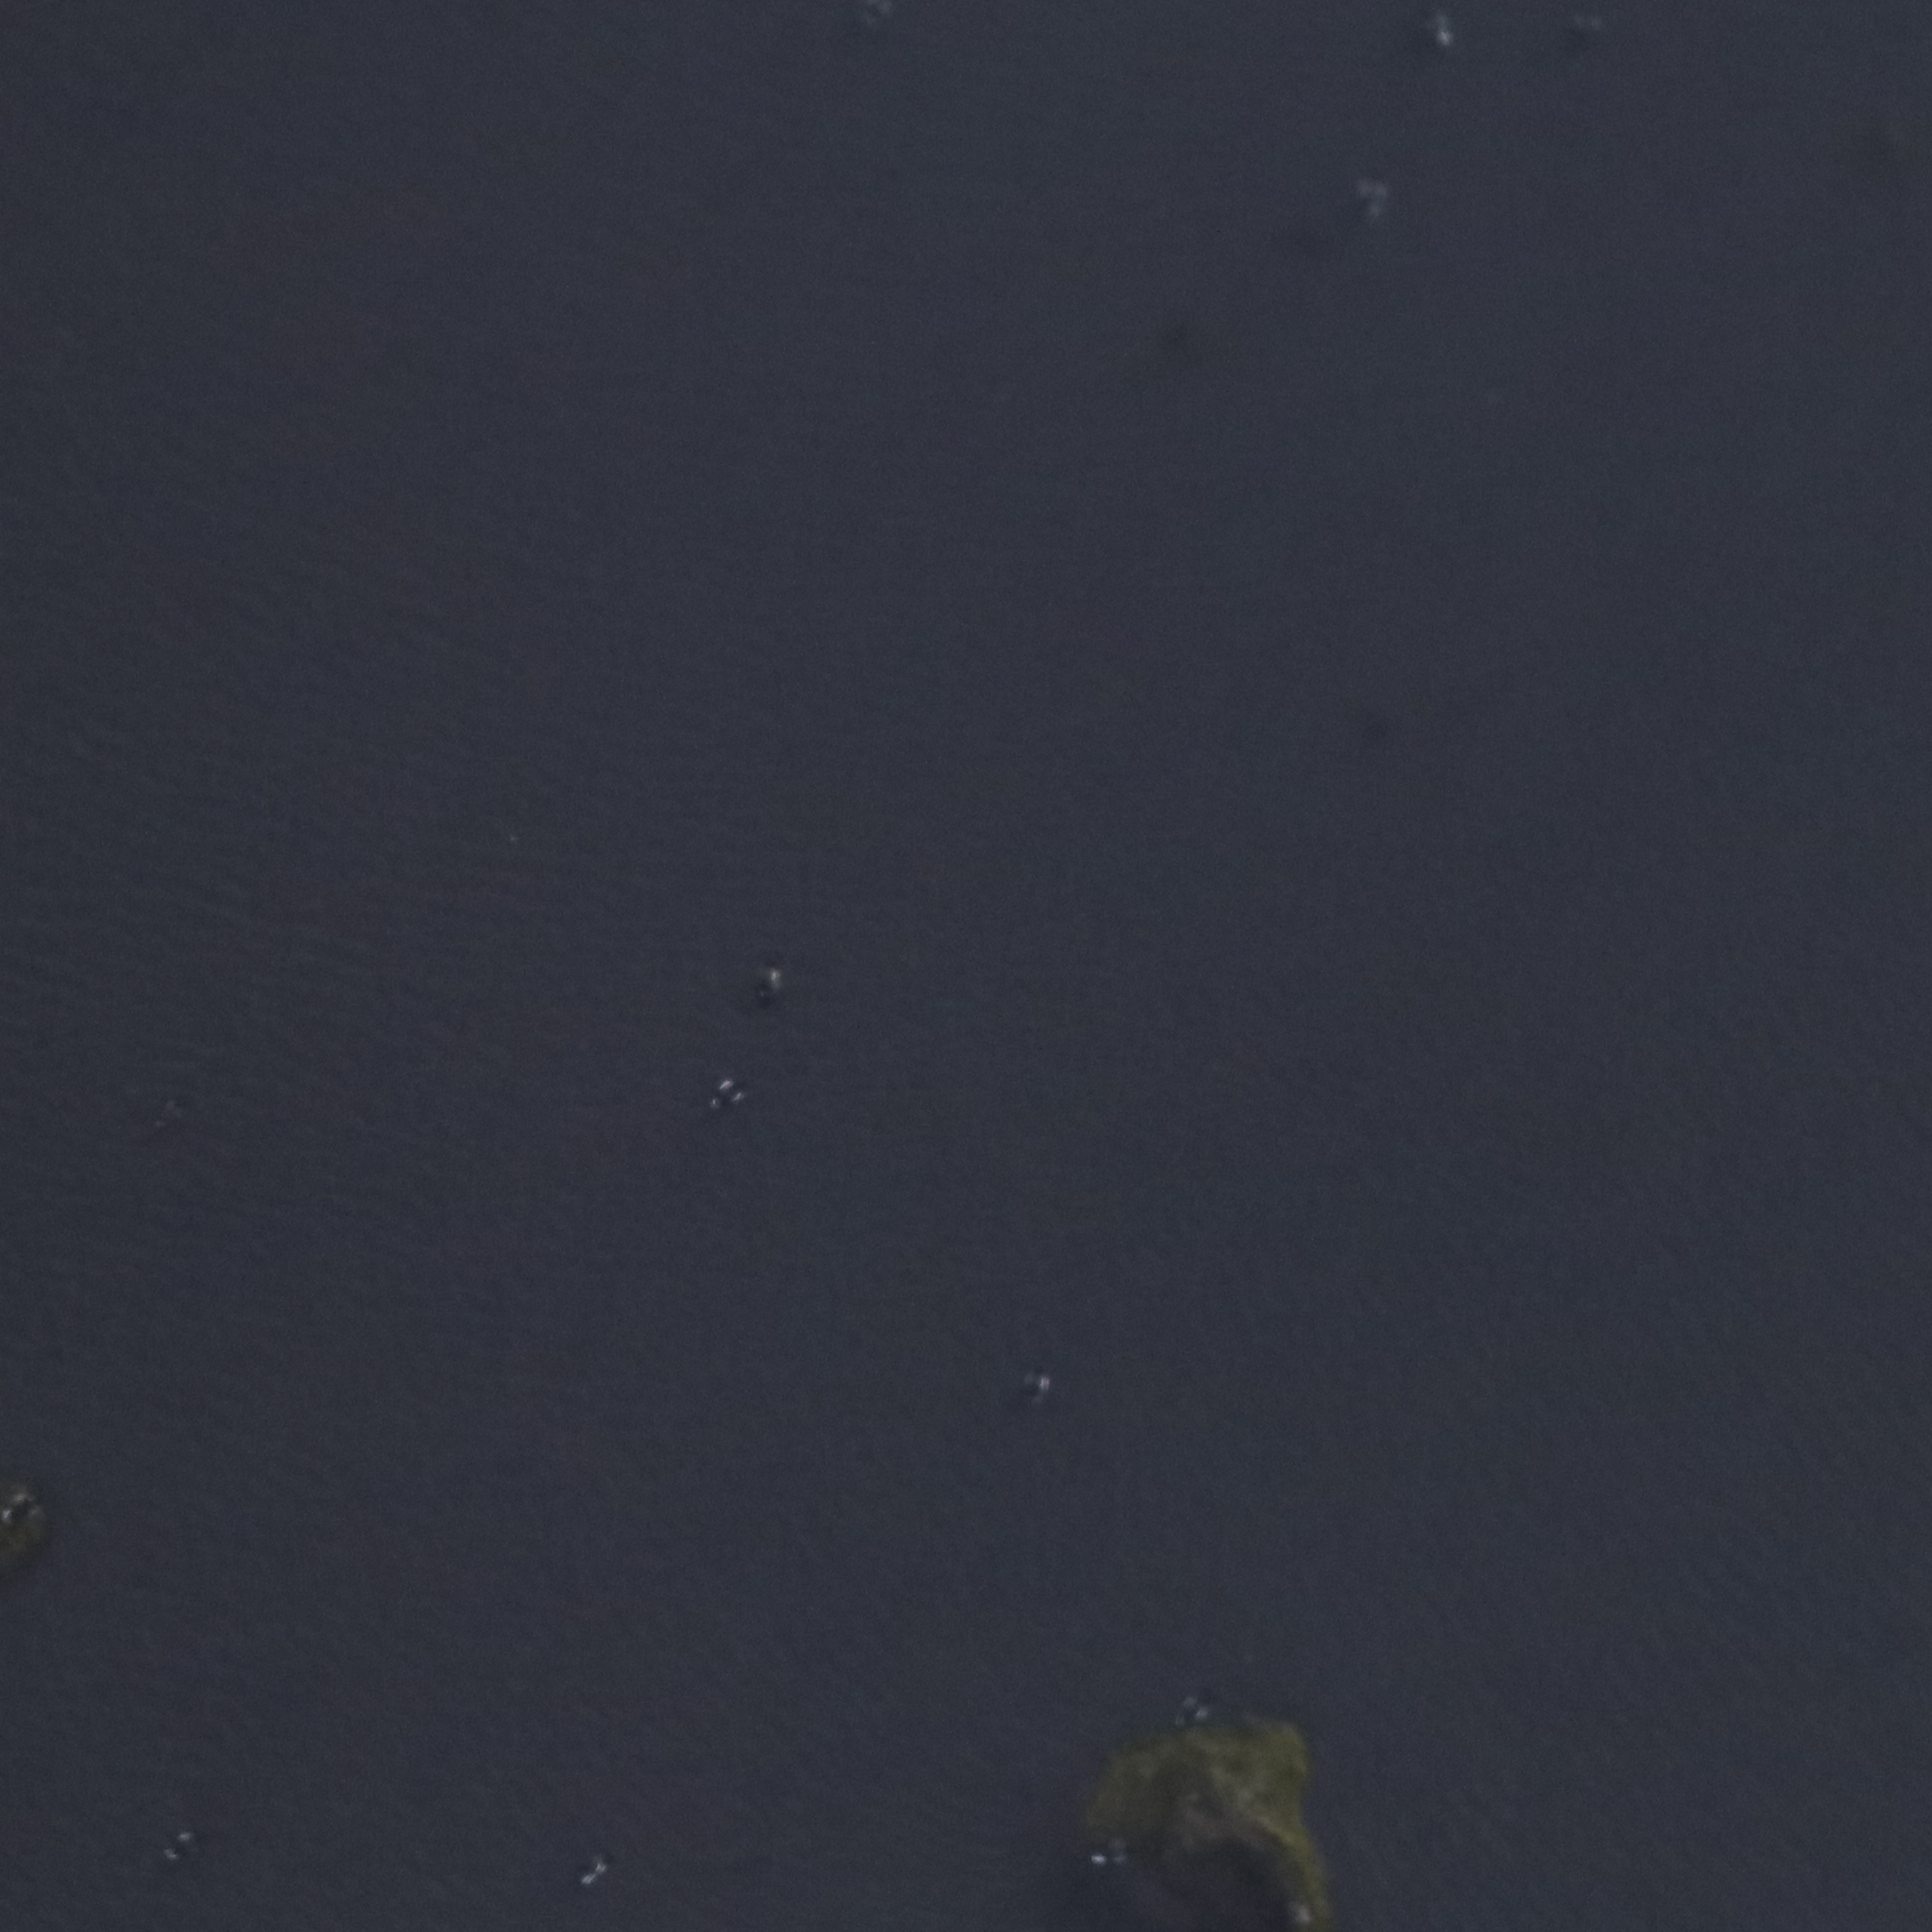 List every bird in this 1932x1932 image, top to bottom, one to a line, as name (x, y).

brant (877, 6)
brant (1586, 24)
brant (1438, 26)
brant (1371, 197)
brant (770, 981)
brant (730, 1094)
brant (1034, 1385)
brant (1191, 1710)
brant (189, 1848)
brant (1114, 1848)
brant (593, 1868)